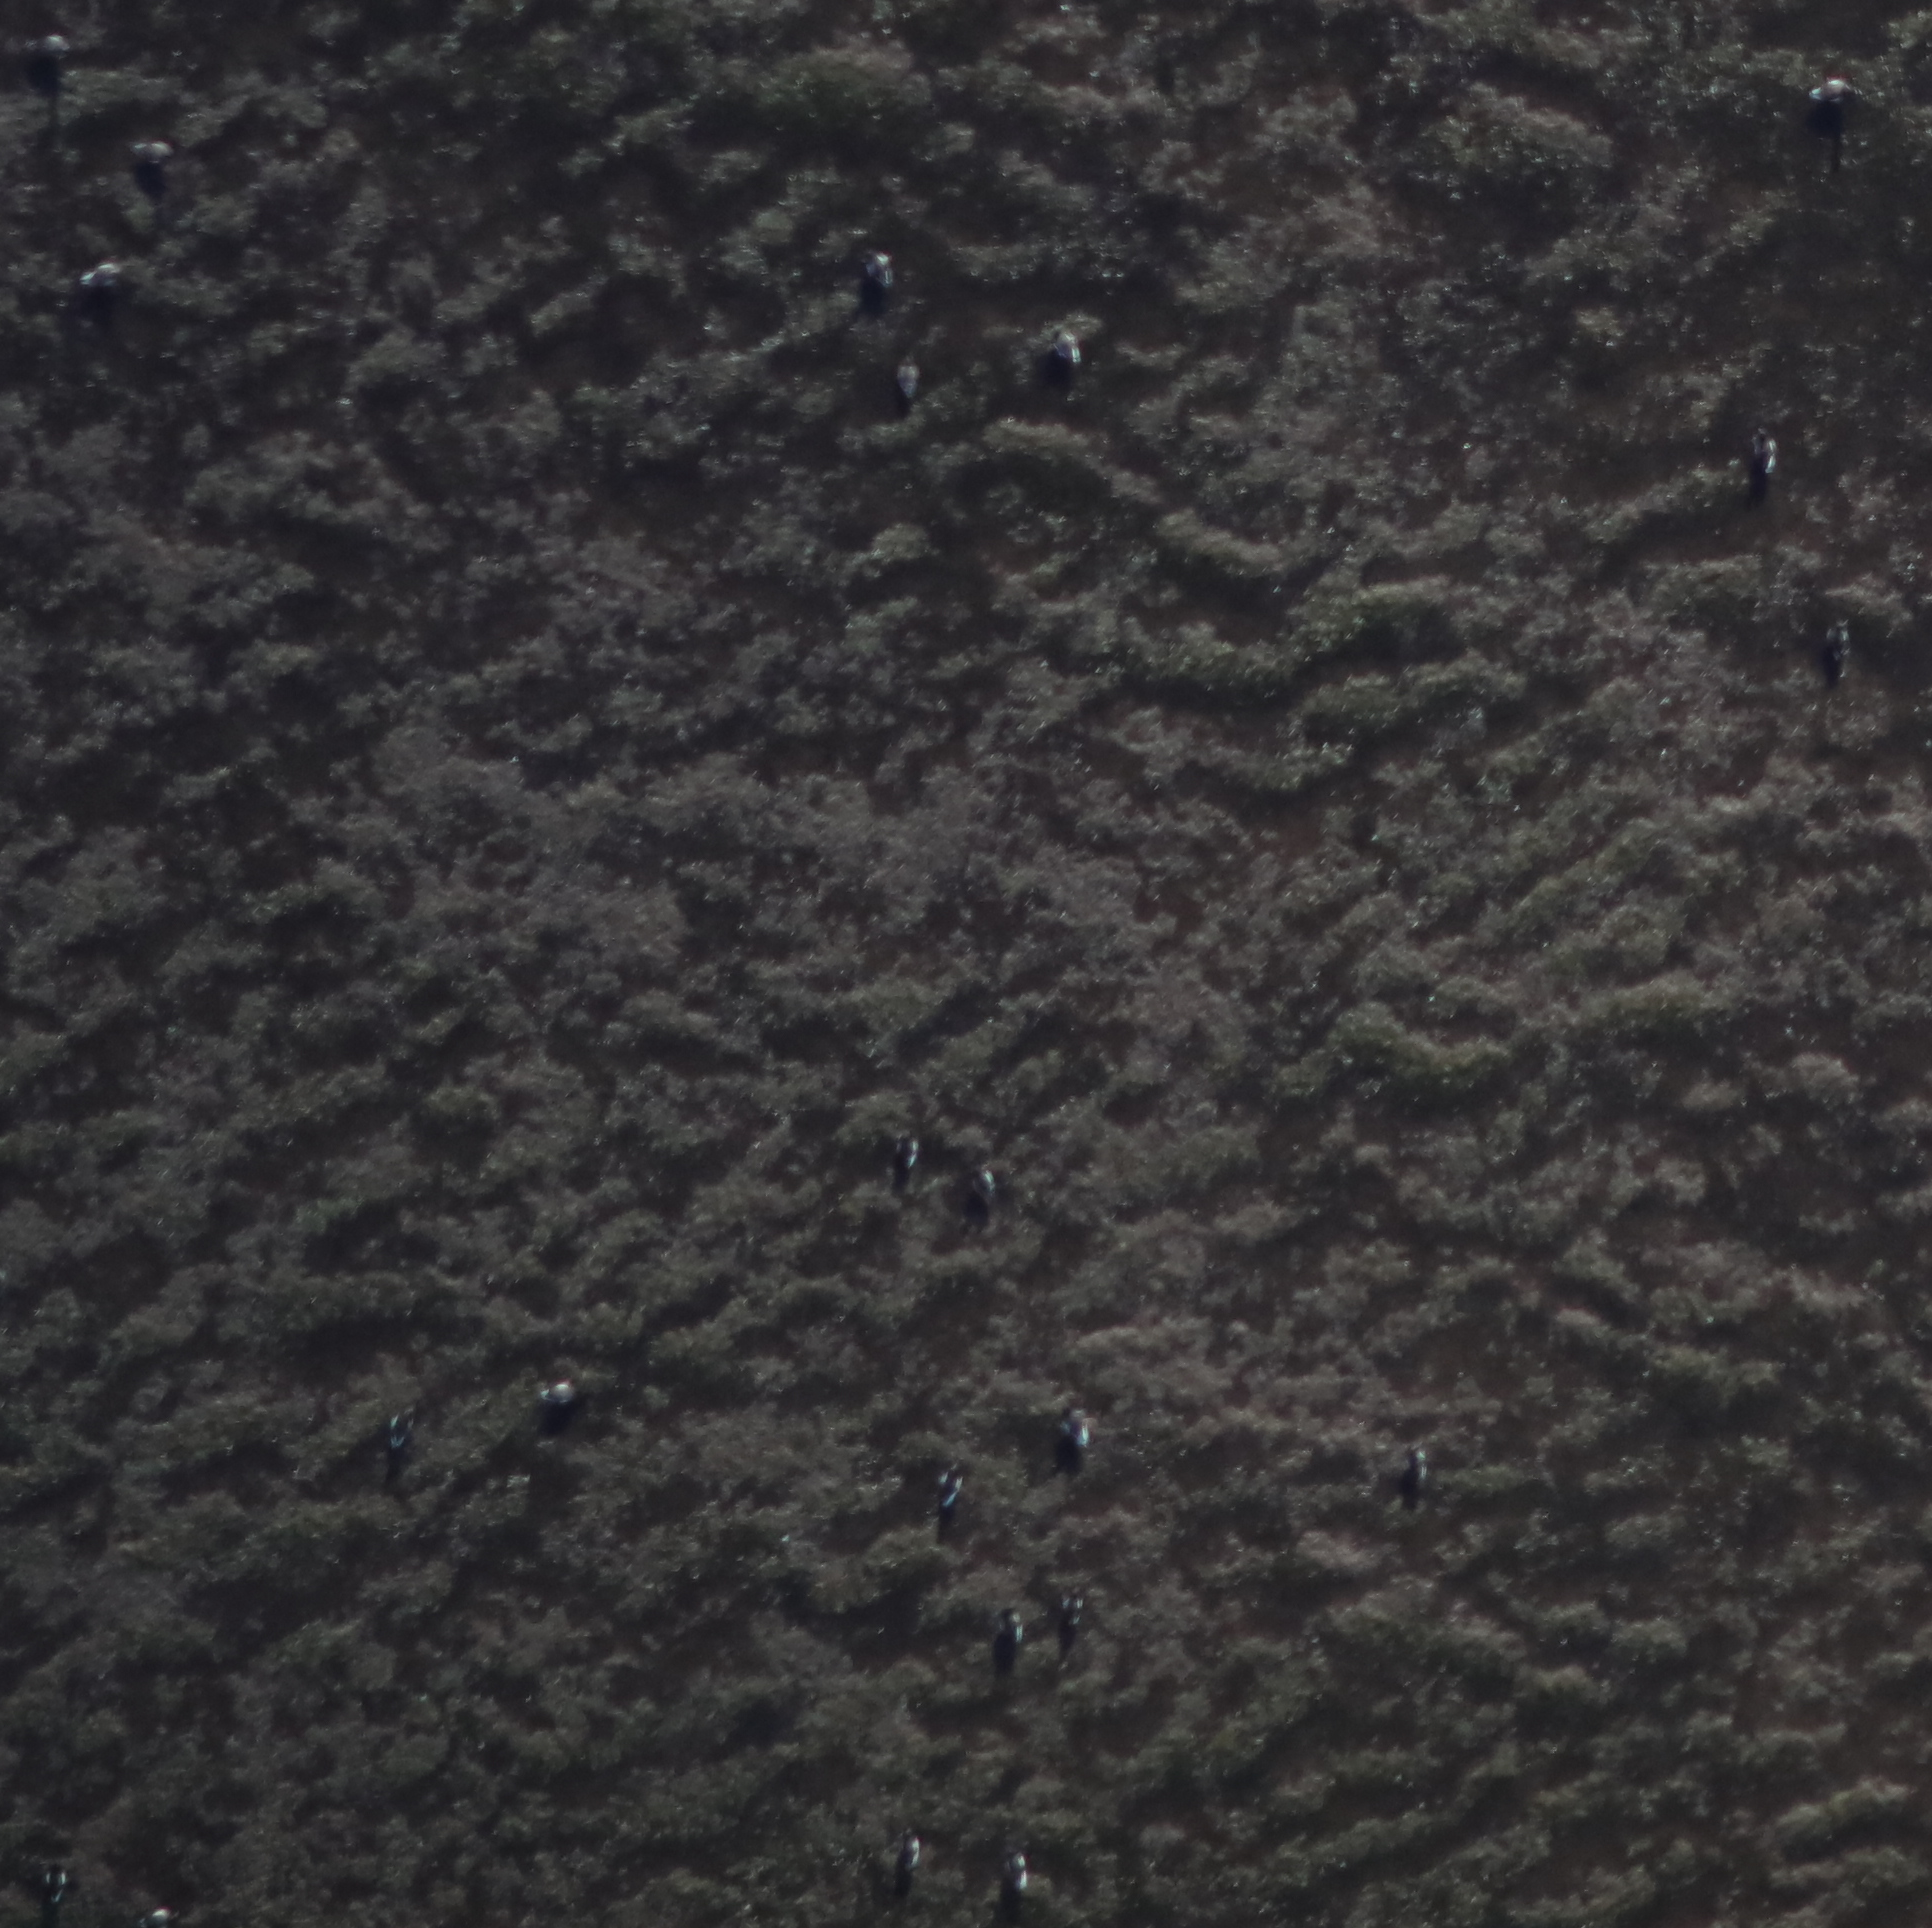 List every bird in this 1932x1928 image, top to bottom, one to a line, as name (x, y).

brant (53, 52)
brant (1835, 89)
brant (153, 150)
brant (882, 269)
brant (106, 274)
brant (1069, 344)
brant (910, 379)
brant (1767, 442)
brant (1841, 640)
brant (907, 1153)
brant (984, 1176)
brant (562, 1392)
brant (404, 1426)
brant (1081, 1428)
brant (1412, 1466)
brant (948, 1484)
brant (1073, 1605)
brant (1011, 1619)
brant (913, 1847)
brant (1014, 1870)
brant (53, 1883)
brant (160, 1916)